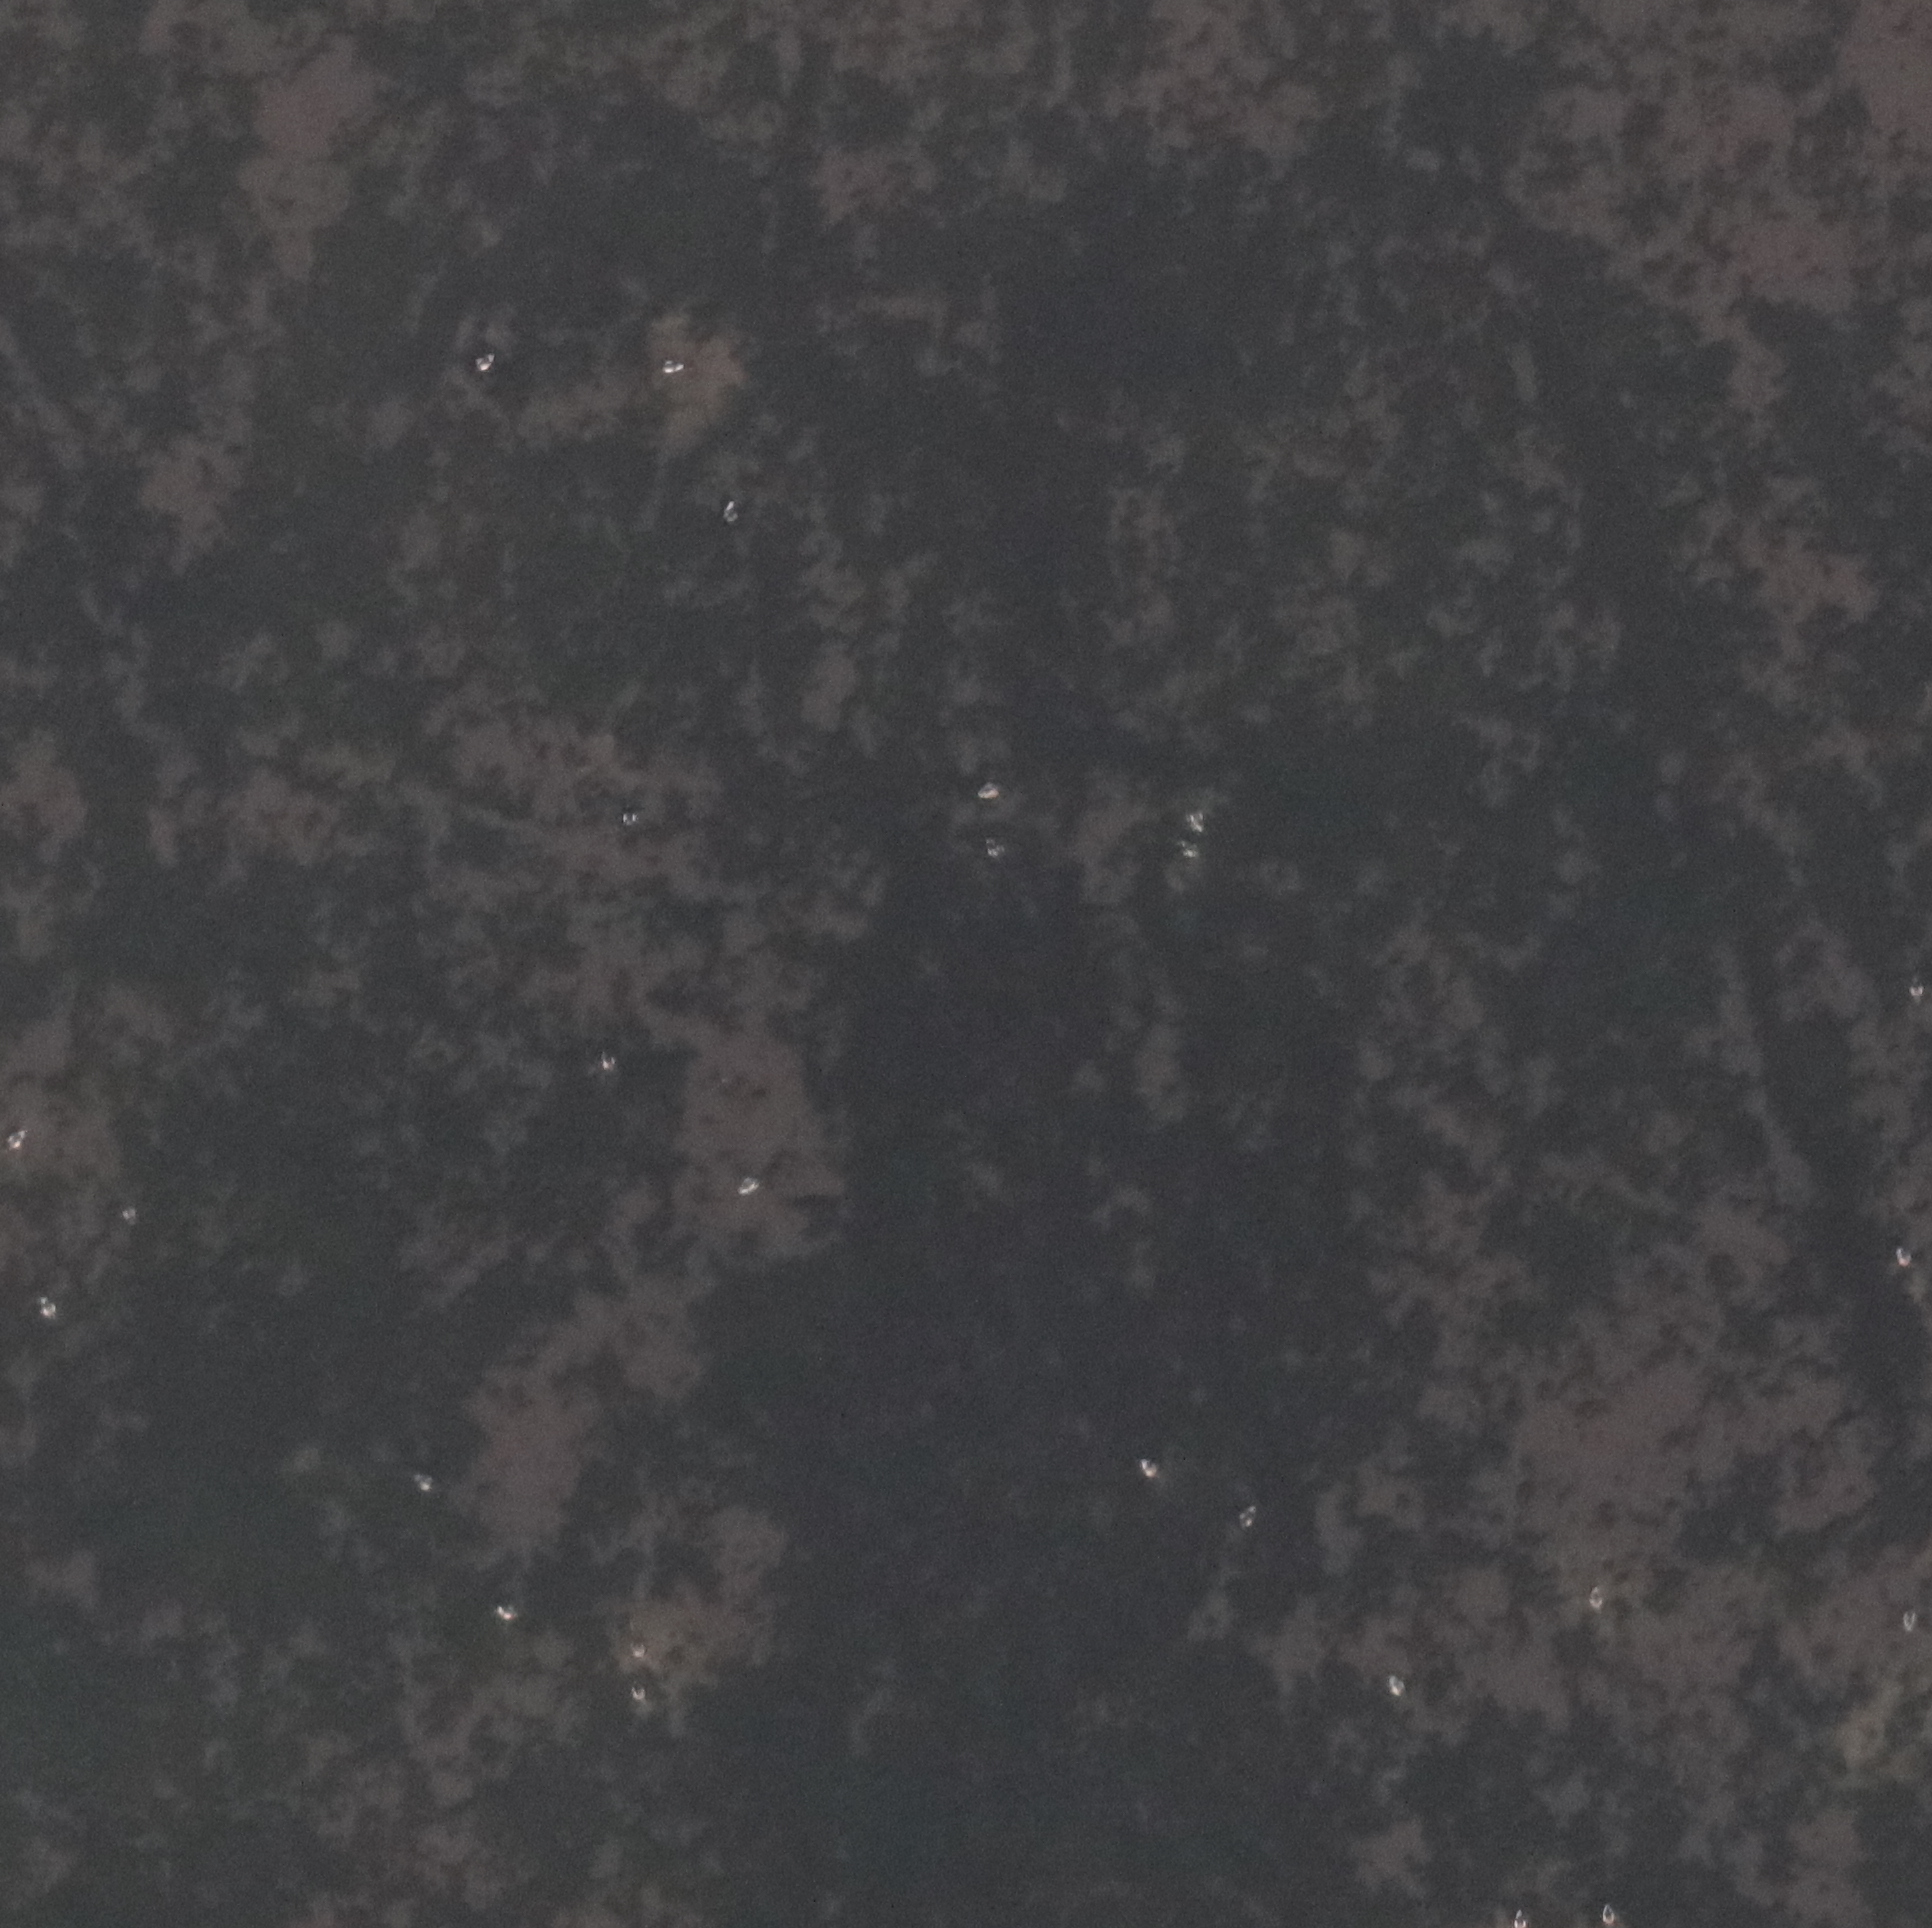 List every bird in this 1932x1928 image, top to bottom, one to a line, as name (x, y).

brant (477, 367)
brant (671, 371)
brant (737, 505)
brant (993, 793)
brant (629, 813)
brant (1186, 823)
brant (992, 840)
brant (1185, 842)
brant (1915, 993)
brant (605, 1065)
brant (18, 1135)
brant (748, 1186)
brant (128, 1220)
brant (1906, 1255)
brant (45, 1309)
brant (1146, 1467)
brant (426, 1489)
brant (1248, 1520)
brant (1596, 1597)
brant (506, 1612)
brant (1909, 1620)
brant (639, 1649)
brant (1399, 1685)
brant (633, 1693)
brant (1608, 1916)
brant (1522, 1923)